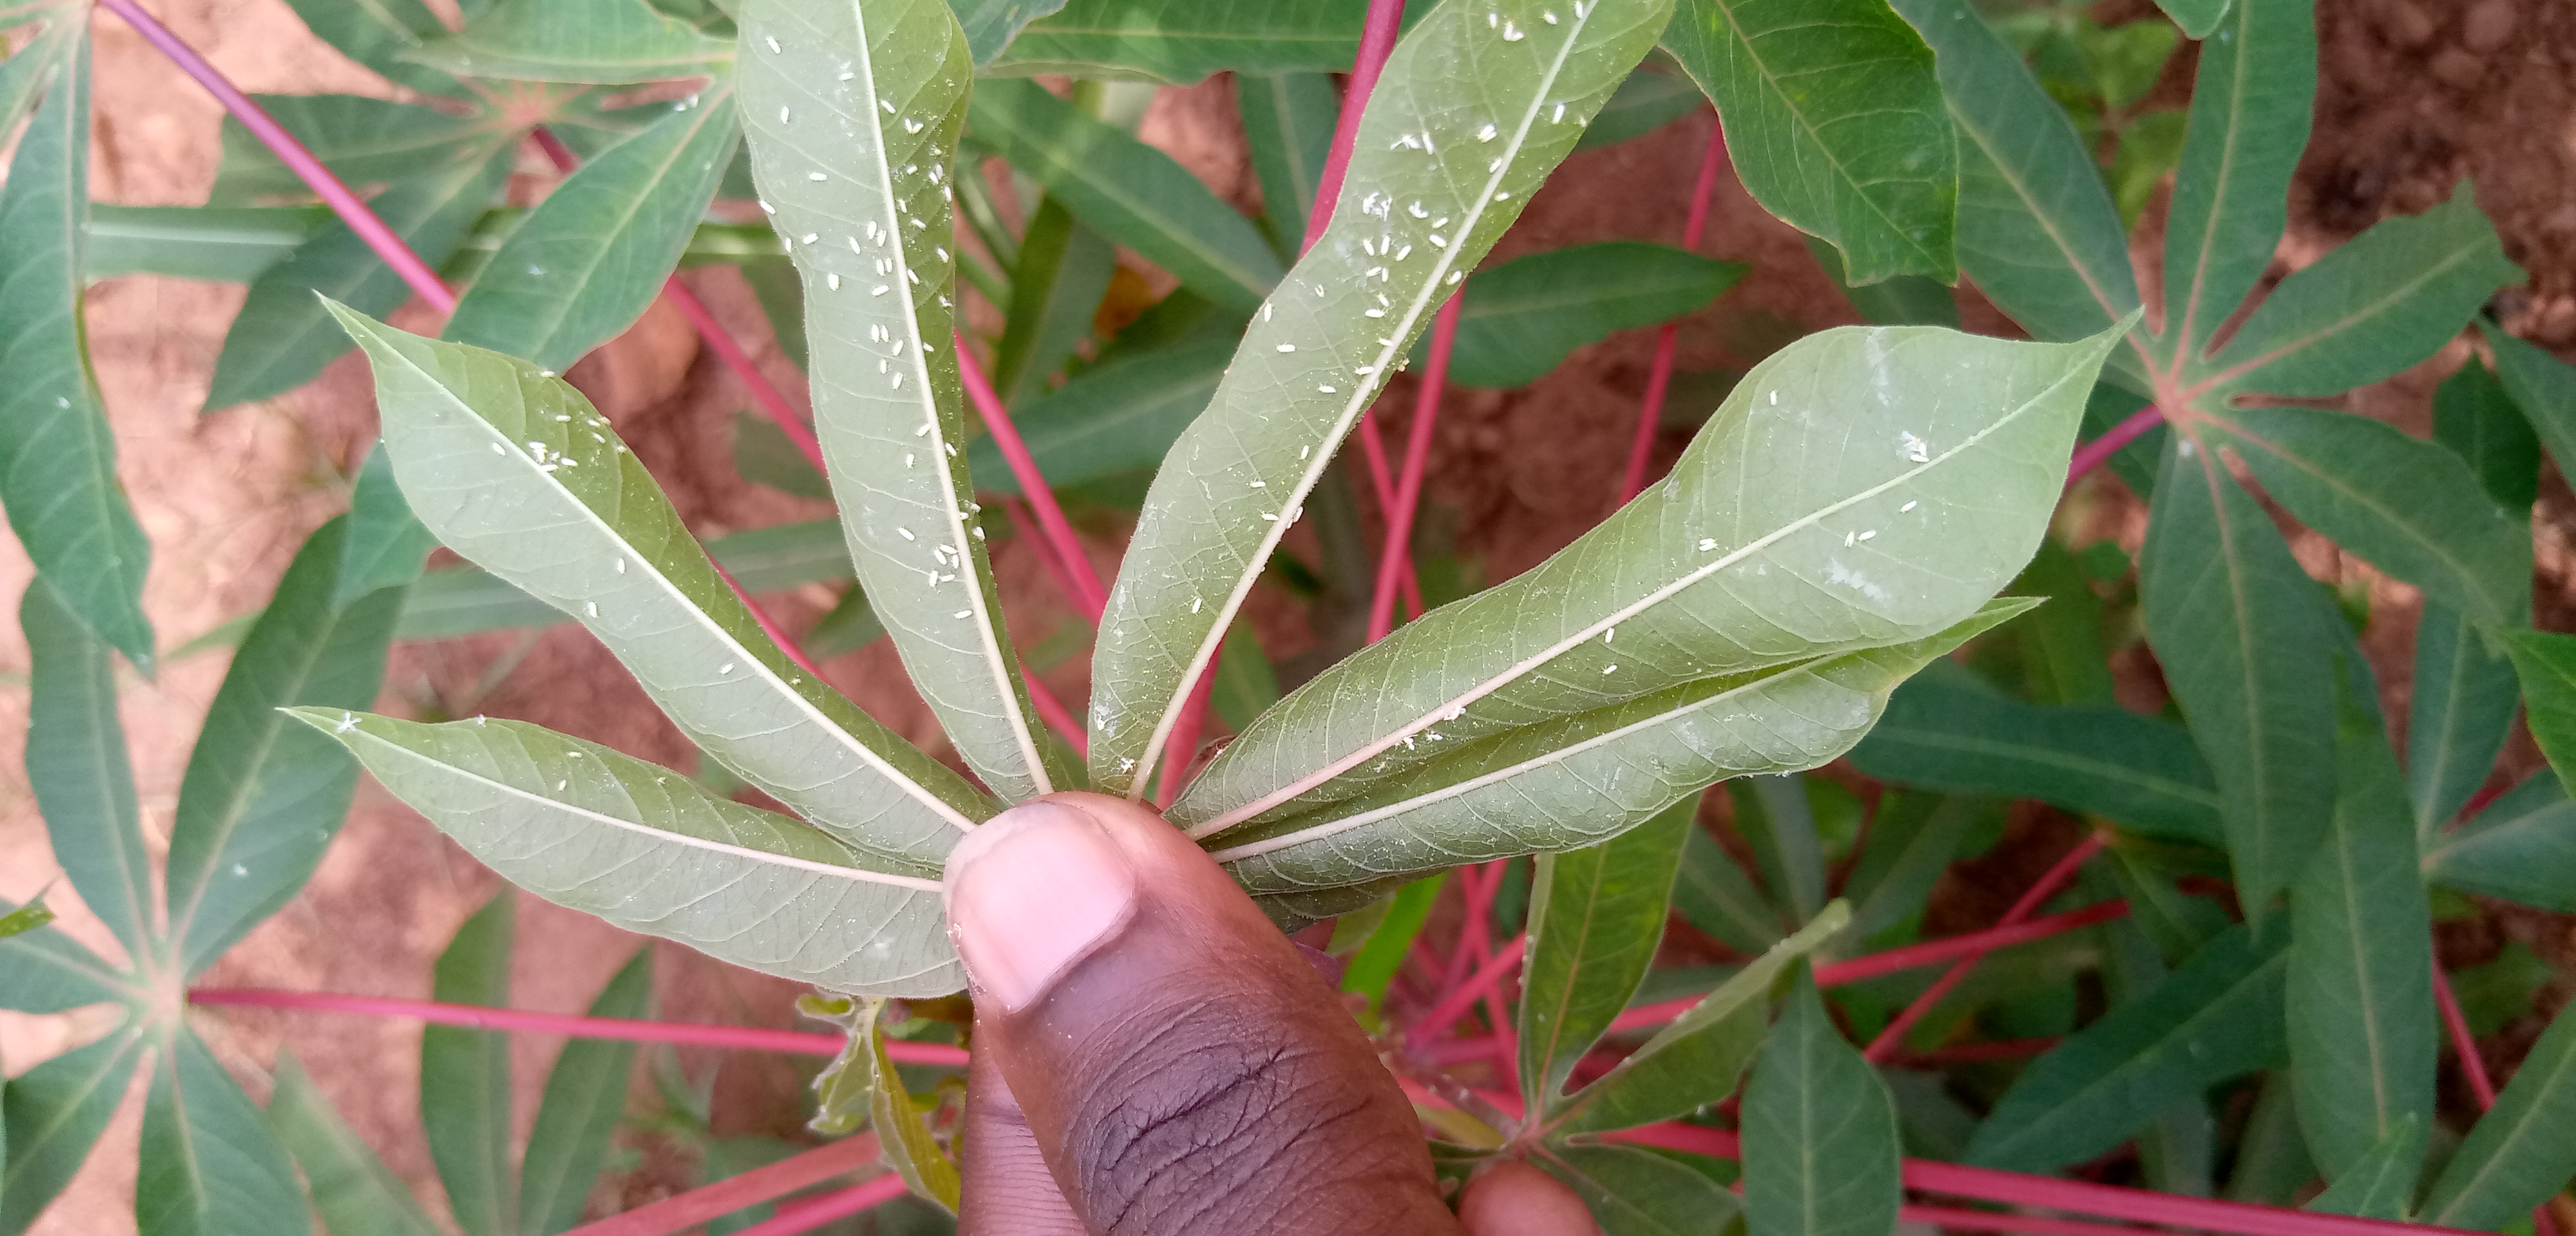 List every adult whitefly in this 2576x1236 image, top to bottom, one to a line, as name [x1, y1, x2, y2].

whitefly [1566, 1, 1586, 22]
whitefly [1482, 6, 1504, 33]
whitefly [1540, 6, 1564, 33]
whitefly [1498, 16, 1524, 50]
whitefly [766, 29, 789, 57]
whitefly [830, 61, 859, 88]
whitefly [872, 93, 905, 125]
whitefly [1548, 98, 1580, 127]
whitefly [772, 99, 800, 132]
whitefly [898, 109, 937, 144]
whitefly [1465, 113, 1499, 145]
whitefly [1377, 114, 1424, 156]
whitefly [1474, 119, 1509, 145]
whitefly [1415, 124, 1446, 158]
whitefly [922, 138, 946, 158]
whitefly [900, 151, 931, 187]
whitefly [1485, 151, 1507, 179]
whitefly [920, 153, 947, 188]
whitefly [802, 164, 832, 185]
whitefly [935, 176, 957, 203]
whitefly [1356, 187, 1387, 219]
whitefly [1491, 187, 1514, 205]
whitefly [753, 189, 784, 221]
whitefly [890, 189, 913, 213]
whitefly [1403, 189, 1439, 226]
whitefly [1430, 207, 1452, 235]
whitefly [898, 208, 931, 236]
whitefly [859, 212, 891, 250]
whitefly [861, 213, 889, 245]
whitefly [799, 218, 826, 250]
whitefly [845, 224, 869, 259]
whitefly [1417, 227, 1452, 254]
whitefly [776, 228, 800, 259]
whitefly [1377, 230, 1396, 261]
whitefly [1356, 233, 1376, 263]
whitefly [1395, 235, 1415, 265]
whitefly [929, 237, 955, 267]
whitefly [872, 254, 904, 279]
whitefly [903, 263, 924, 292]
whitefly [1444, 263, 1470, 288]
whitefly [1360, 263, 1398, 290]
whitefly [821, 267, 845, 296]
whitefly [1309, 276, 1329, 300]
whitefly [866, 281, 895, 304]
whitefly [1374, 287, 1392, 312]
whitefly [1255, 290, 1299, 333]
whitefly [1361, 297, 1388, 321]
whitefly [861, 322, 911, 362]
whitefly [907, 324, 947, 370]
whitefly [1365, 330, 1397, 351]
whitefly [1273, 333, 1305, 362]
whitefly [863, 344, 898, 382]
whitefly [532, 350, 565, 382]
whitefly [1350, 359, 1376, 384]
whitefly [885, 360, 916, 395]
whitefly [1761, 371, 1786, 406]
whitefly [1310, 379, 1341, 401]
whitefly [545, 392, 582, 434]
whitefly [905, 408, 944, 449]
whitefly [582, 412, 609, 451]
whitefly [1893, 421, 1943, 473]
whitefly [468, 423, 513, 469]
whitefly [1290, 425, 1316, 473]
whitefly [940, 429, 986, 471]
whitefly [526, 431, 571, 483]
whitefly [543, 438, 591, 480]
whitefly [607, 438, 637, 464]
whitefly [887, 451, 925, 485]
whitefly [1238, 465, 1275, 502]
whitefly [1891, 485, 1932, 534]
whitefly [946, 487, 996, 537]
whitefly [1284, 495, 1308, 528]
whitefly [1253, 506, 1286, 534]
whitefly [1825, 508, 1870, 566]
whitefly [876, 511, 916, 548]
whitefly [1840, 517, 1891, 557]
whitefly [1681, 522, 1728, 561]
whitefly [929, 535, 973, 577]
whitefly [607, 541, 644, 583]
whitefly [909, 552, 966, 594]
whitefly [1181, 588, 1222, 624]
whitefly [574, 592, 618, 633]
whitefly [933, 596, 990, 631]
whitefly [1586, 611, 1638, 650]
whitefly [712, 642, 751, 691]
whitefly [1590, 650, 1651, 697]
whitefly [780, 657, 813, 701]
whitefly [1419, 697, 1477, 734]
whitefly [324, 704, 381, 751]
whitefly [1378, 721, 1432, 767]
whitefly [558, 736, 589, 767]
whitefly [552, 772, 580, 800]